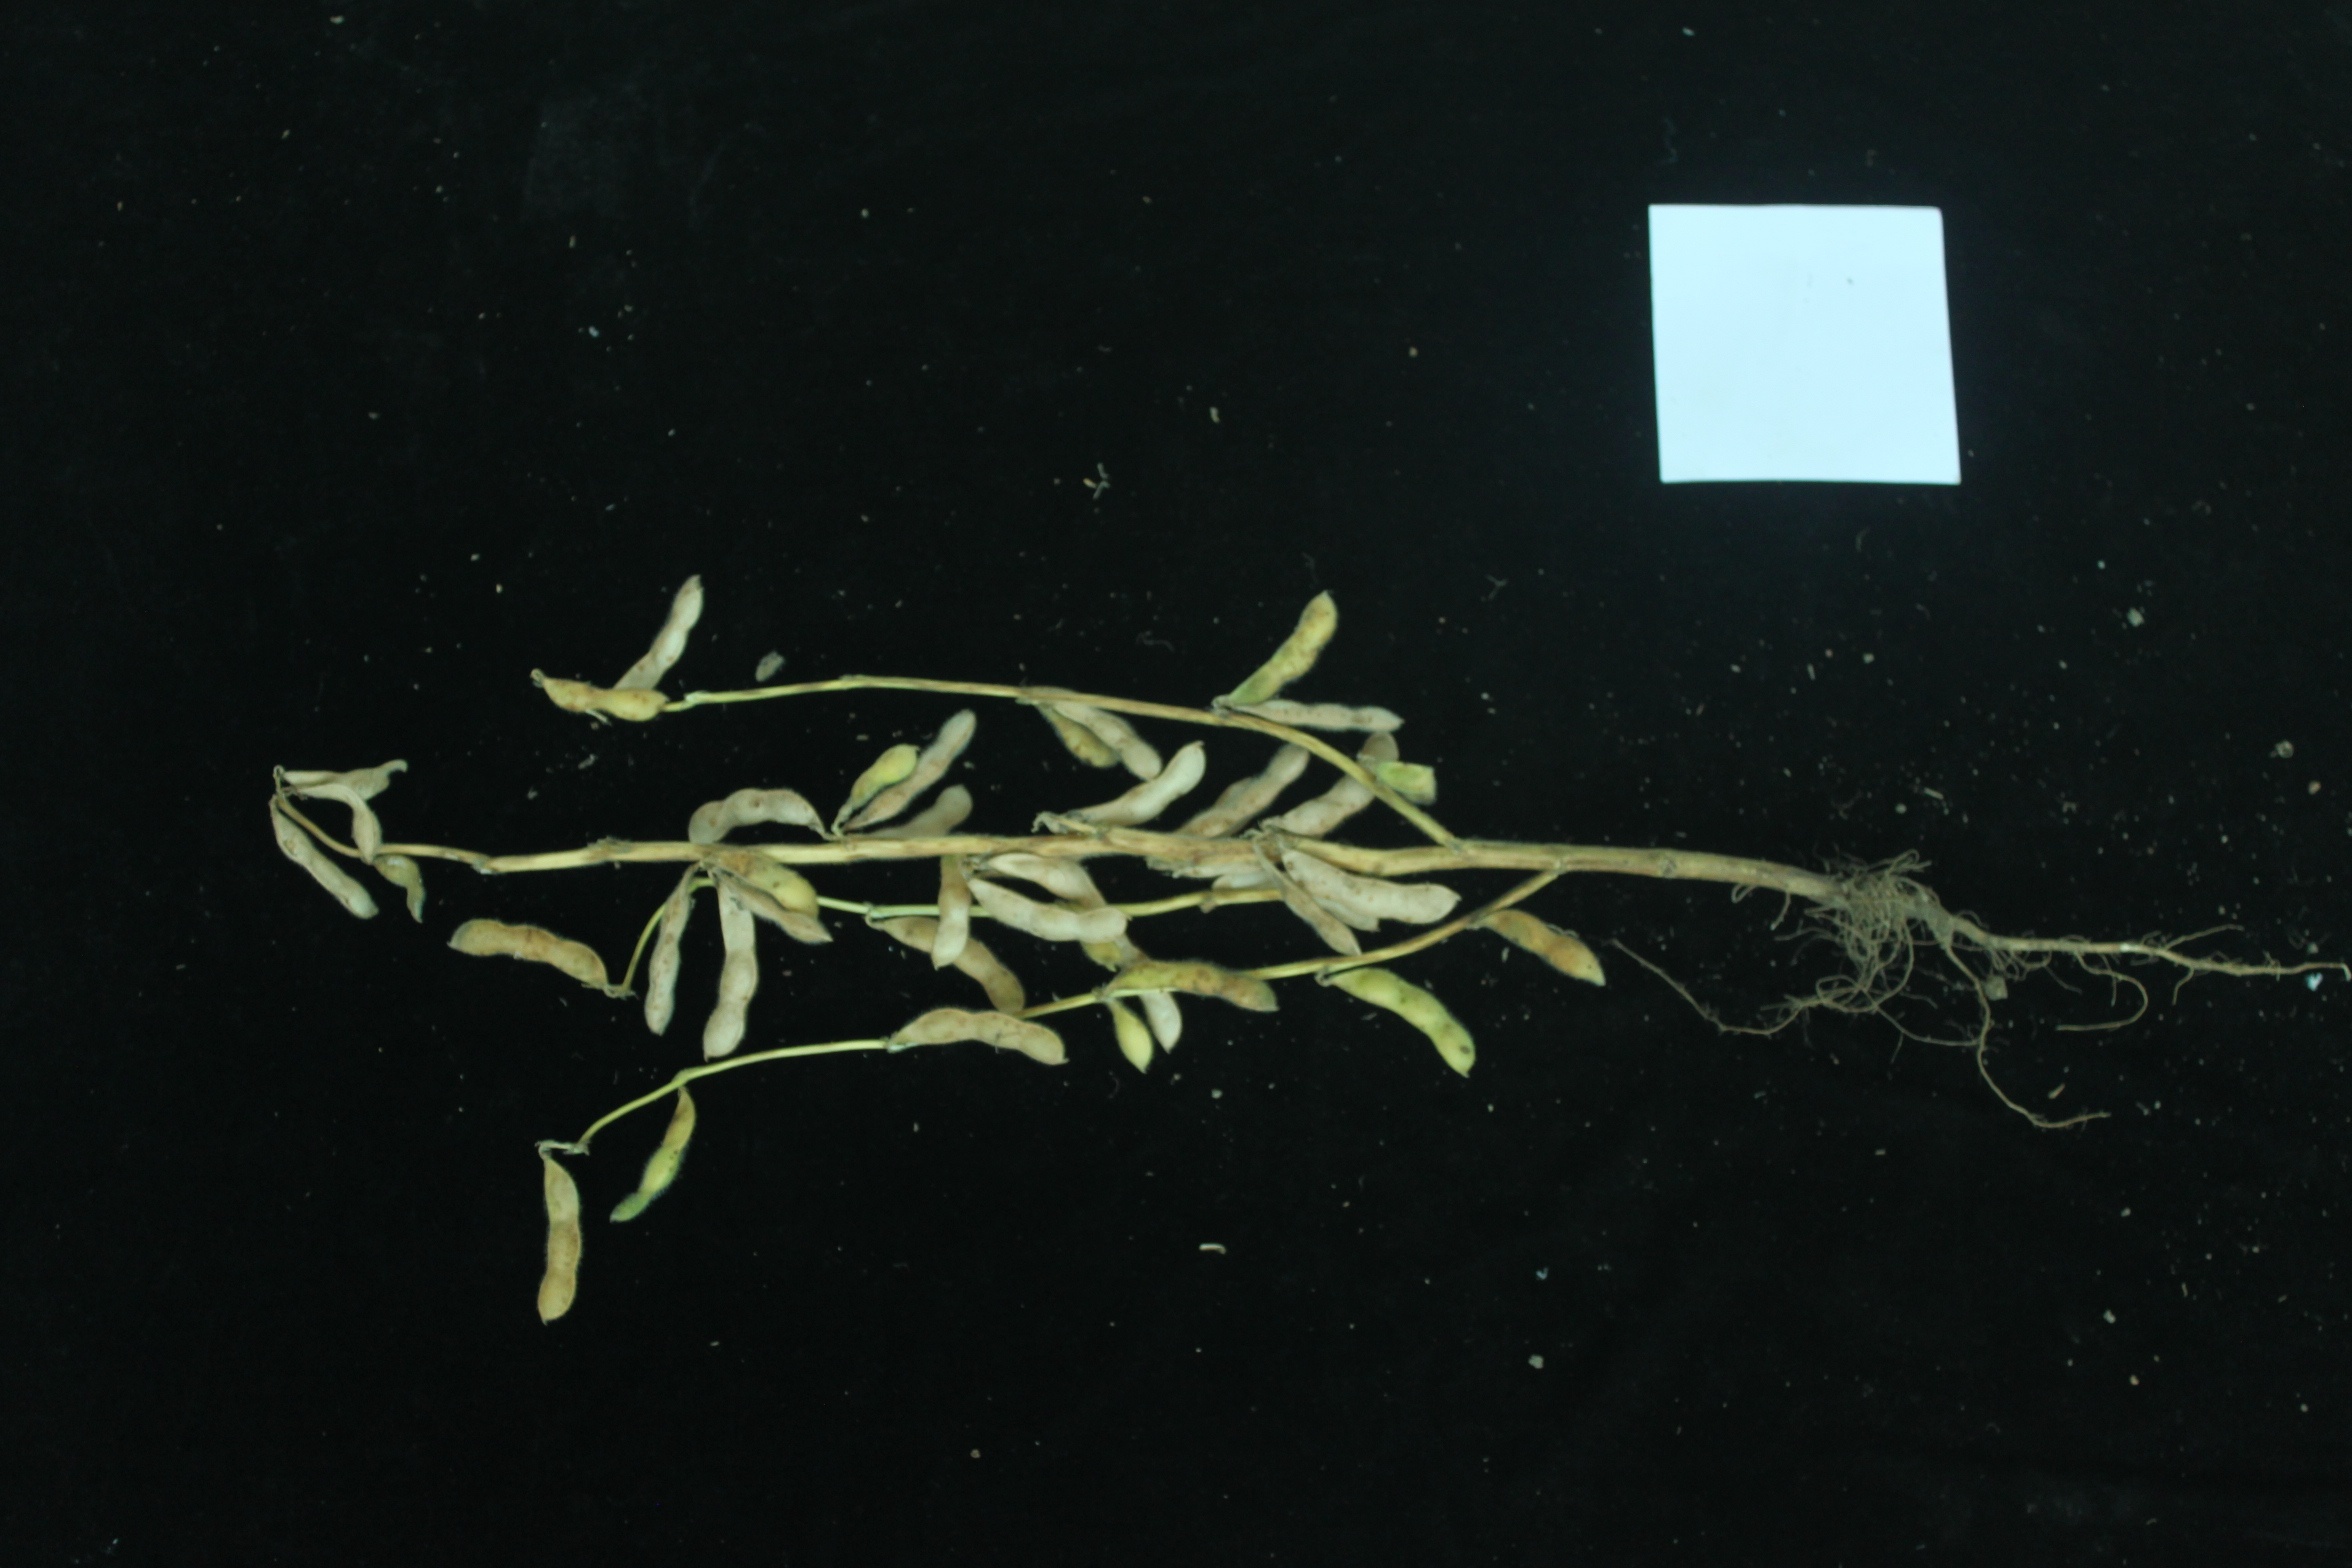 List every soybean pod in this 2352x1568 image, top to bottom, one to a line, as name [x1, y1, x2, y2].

soybean pod [613, 576, 701, 696]
soybean pod [1216, 591, 1337, 709]
soybean pod [533, 670, 667, 719]
soybean pod [1052, 700, 1159, 782]
soybean pod [1236, 700, 1405, 733]
soybean pod [1020, 701, 1125, 766]
soybean pod [841, 714, 977, 830]
soybean pod [1258, 734, 1400, 837]
soybean pod [833, 744, 919, 822]
soybean pod [1048, 746, 1205, 837]
soybean pod [1170, 747, 1307, 837]
soybean pod [1358, 757, 1434, 805]
soybean pod [278, 762, 407, 801]
soybean pod [844, 786, 972, 842]
soybean pod [689, 791, 827, 843]
soybean pod [348, 802, 379, 863]
soybean pod [270, 814, 379, 920]
soybean pod [696, 844, 820, 921]
soybean pod [1281, 846, 1460, 926]
soybean pod [377, 853, 423, 924]
soybean pod [1175, 853, 1266, 893]
soybean pod [930, 855, 971, 969]
soybean pod [974, 855, 1180, 1047]
soybean pod [1257, 855, 1358, 960]
soybean pod [645, 865, 697, 1033]
soybean pod [966, 875, 1127, 944]
soybean pod [715, 877, 827, 943]
soybean pod [702, 879, 757, 1059]
soybean pod [1313, 898, 1374, 930]
soybean pod [1473, 909, 1604, 989]
soybean pod [877, 918, 1022, 1016]
soybean pod [447, 922, 607, 993]
soybean pod [1095, 957, 1277, 1013]
soybean pod [1326, 966, 1471, 1075]
soybean pod [1105, 1000, 1153, 1070]
soybean pod [890, 1008, 1067, 1065]
soybean pod [609, 1090, 693, 1220]
soybean pod [539, 1163, 581, 1324]